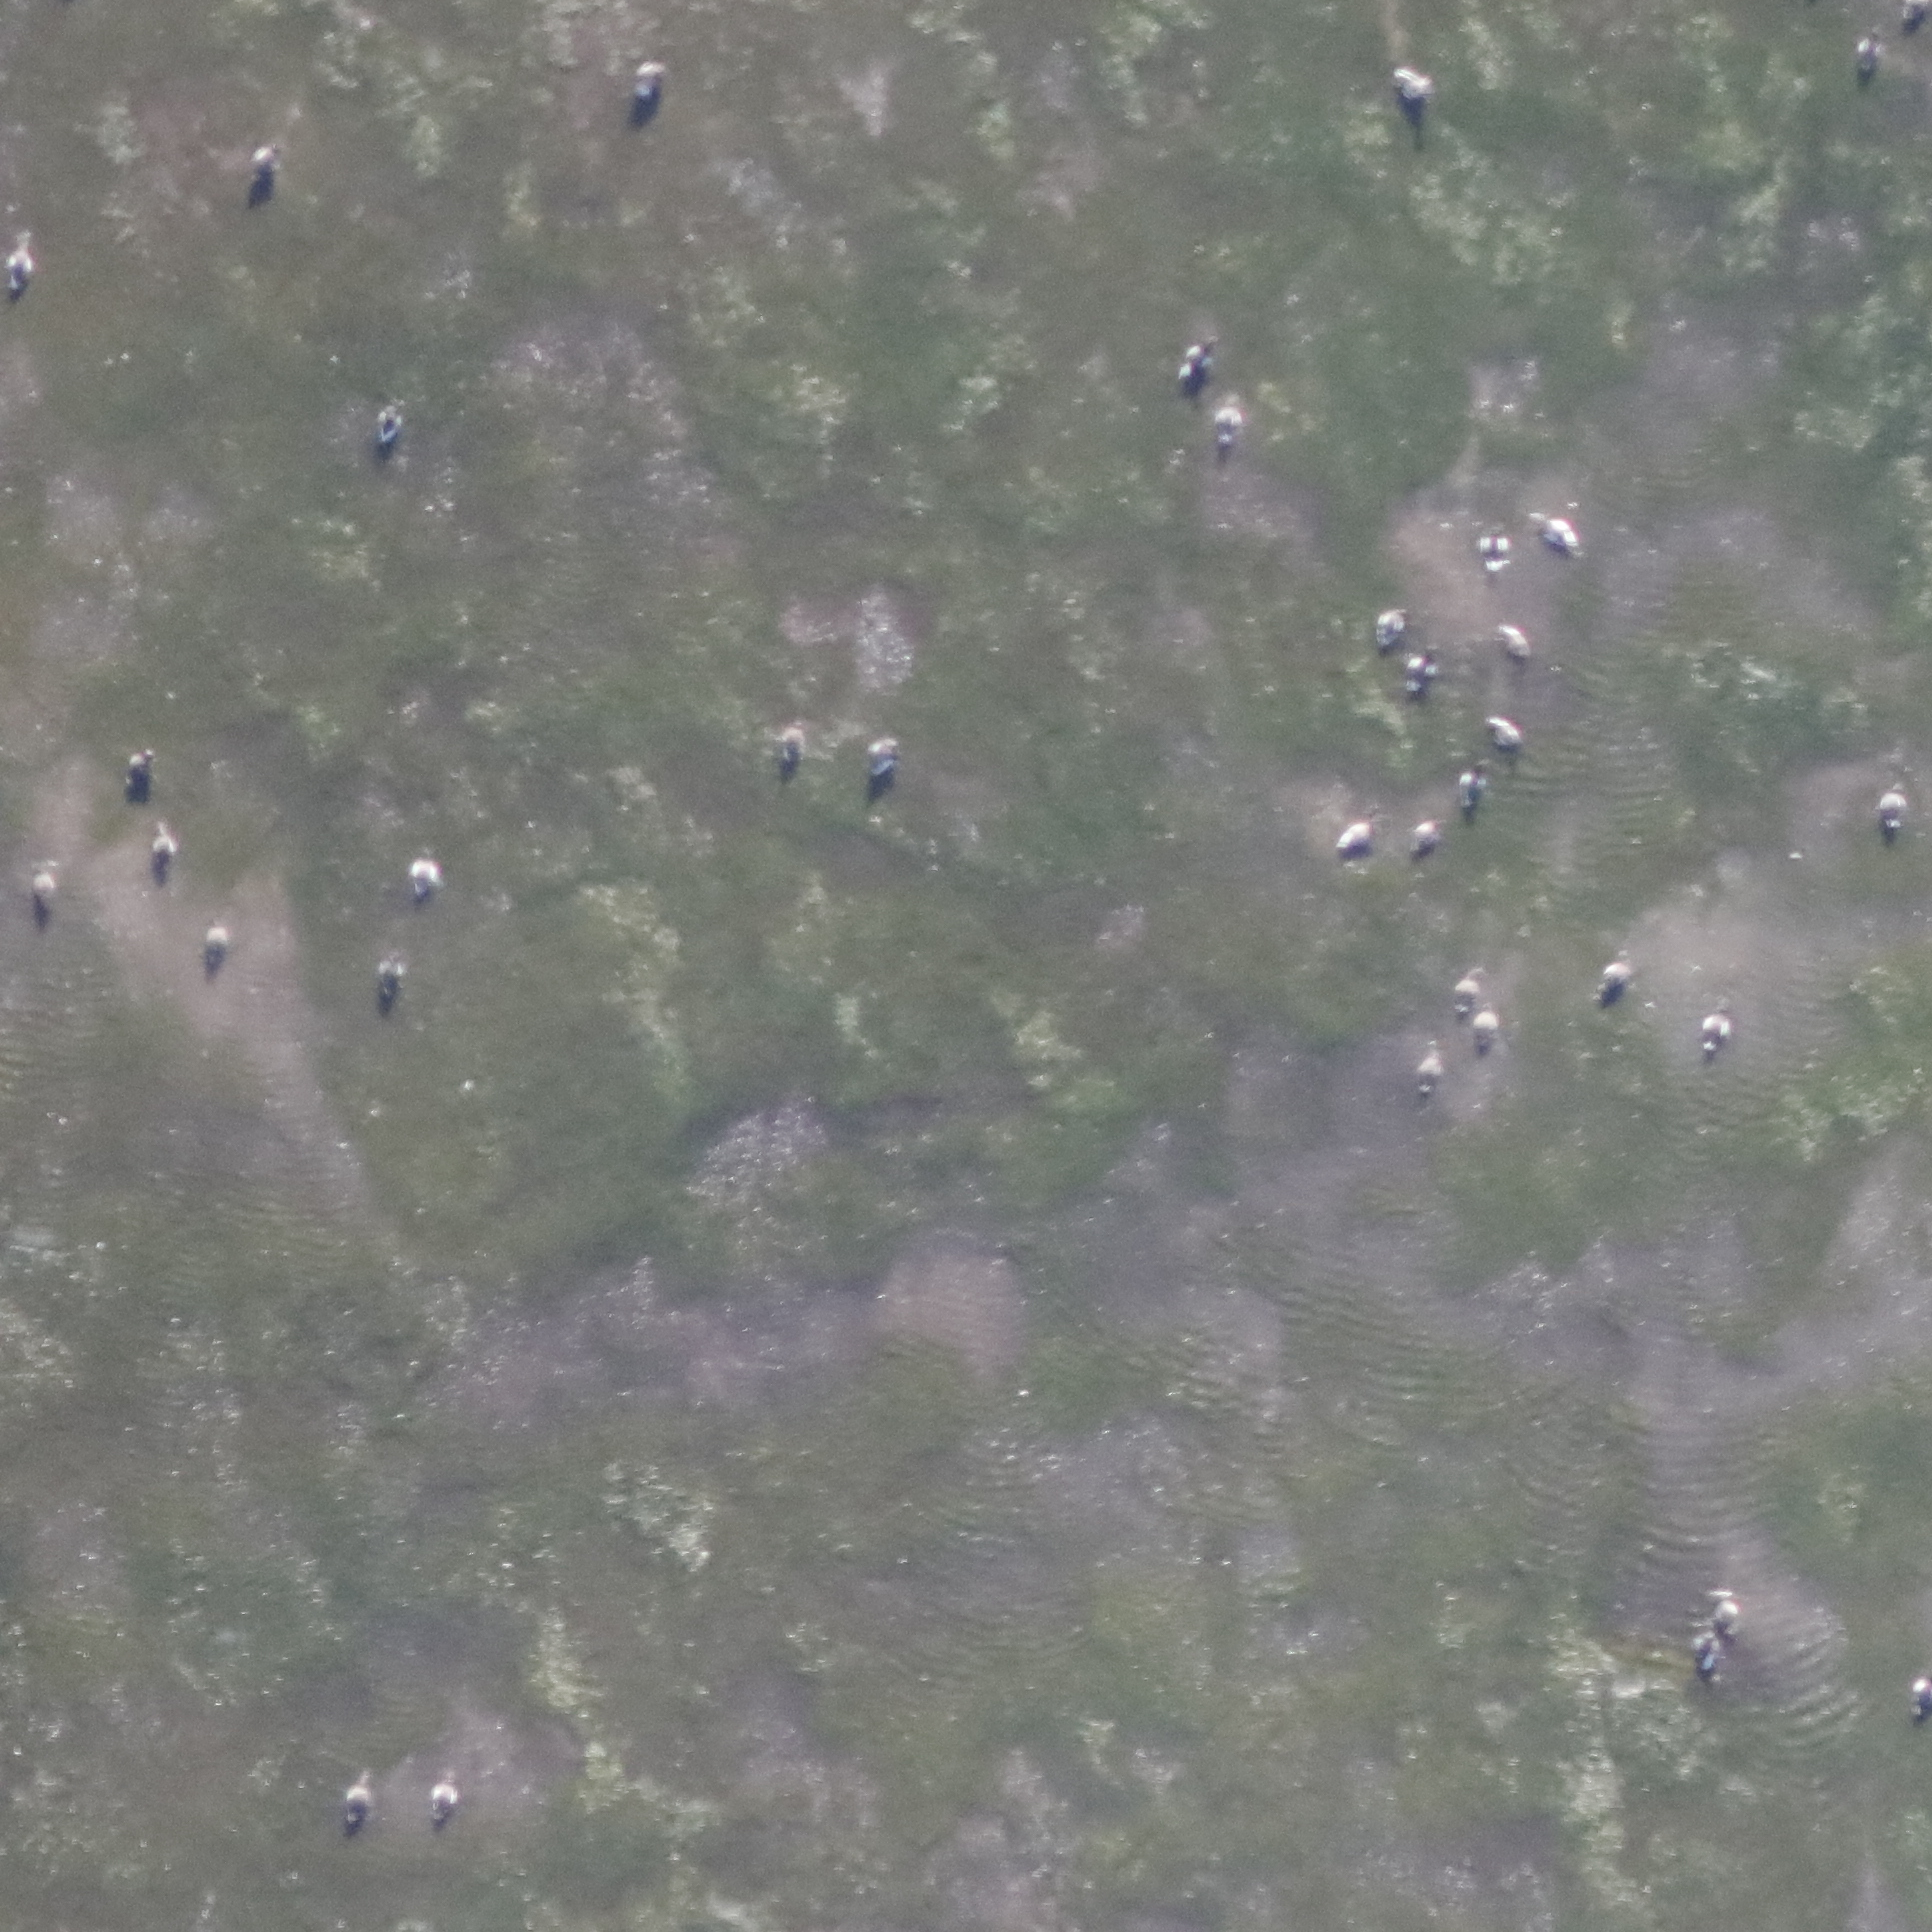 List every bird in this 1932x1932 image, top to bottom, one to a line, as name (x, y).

brant (1863, 59)
brant (654, 84)
brant (1408, 96)
brant (262, 157)
brant (23, 271)
brant (1194, 365)
brant (391, 420)
brant (1232, 432)
brant (1561, 535)
brant (1491, 551)
brant (1385, 624)
brant (1521, 642)
brant (1429, 668)
brant (1505, 735)
brant (799, 741)
brant (888, 758)
brant (145, 769)
brant (1480, 783)
brant (1896, 809)
brant (1435, 836)
brant (1344, 844)
brant (164, 851)
brant (418, 889)
brant (45, 890)
brant (219, 940)
brant (1615, 981)
brant (389, 987)
brant (1470, 989)
brant (1710, 1027)
brant (1493, 1037)
brant (1421, 1068)
brant (1735, 1610)
brant (1699, 1655)
brant (1922, 1690)
brant (446, 1796)
brant (362, 1805)